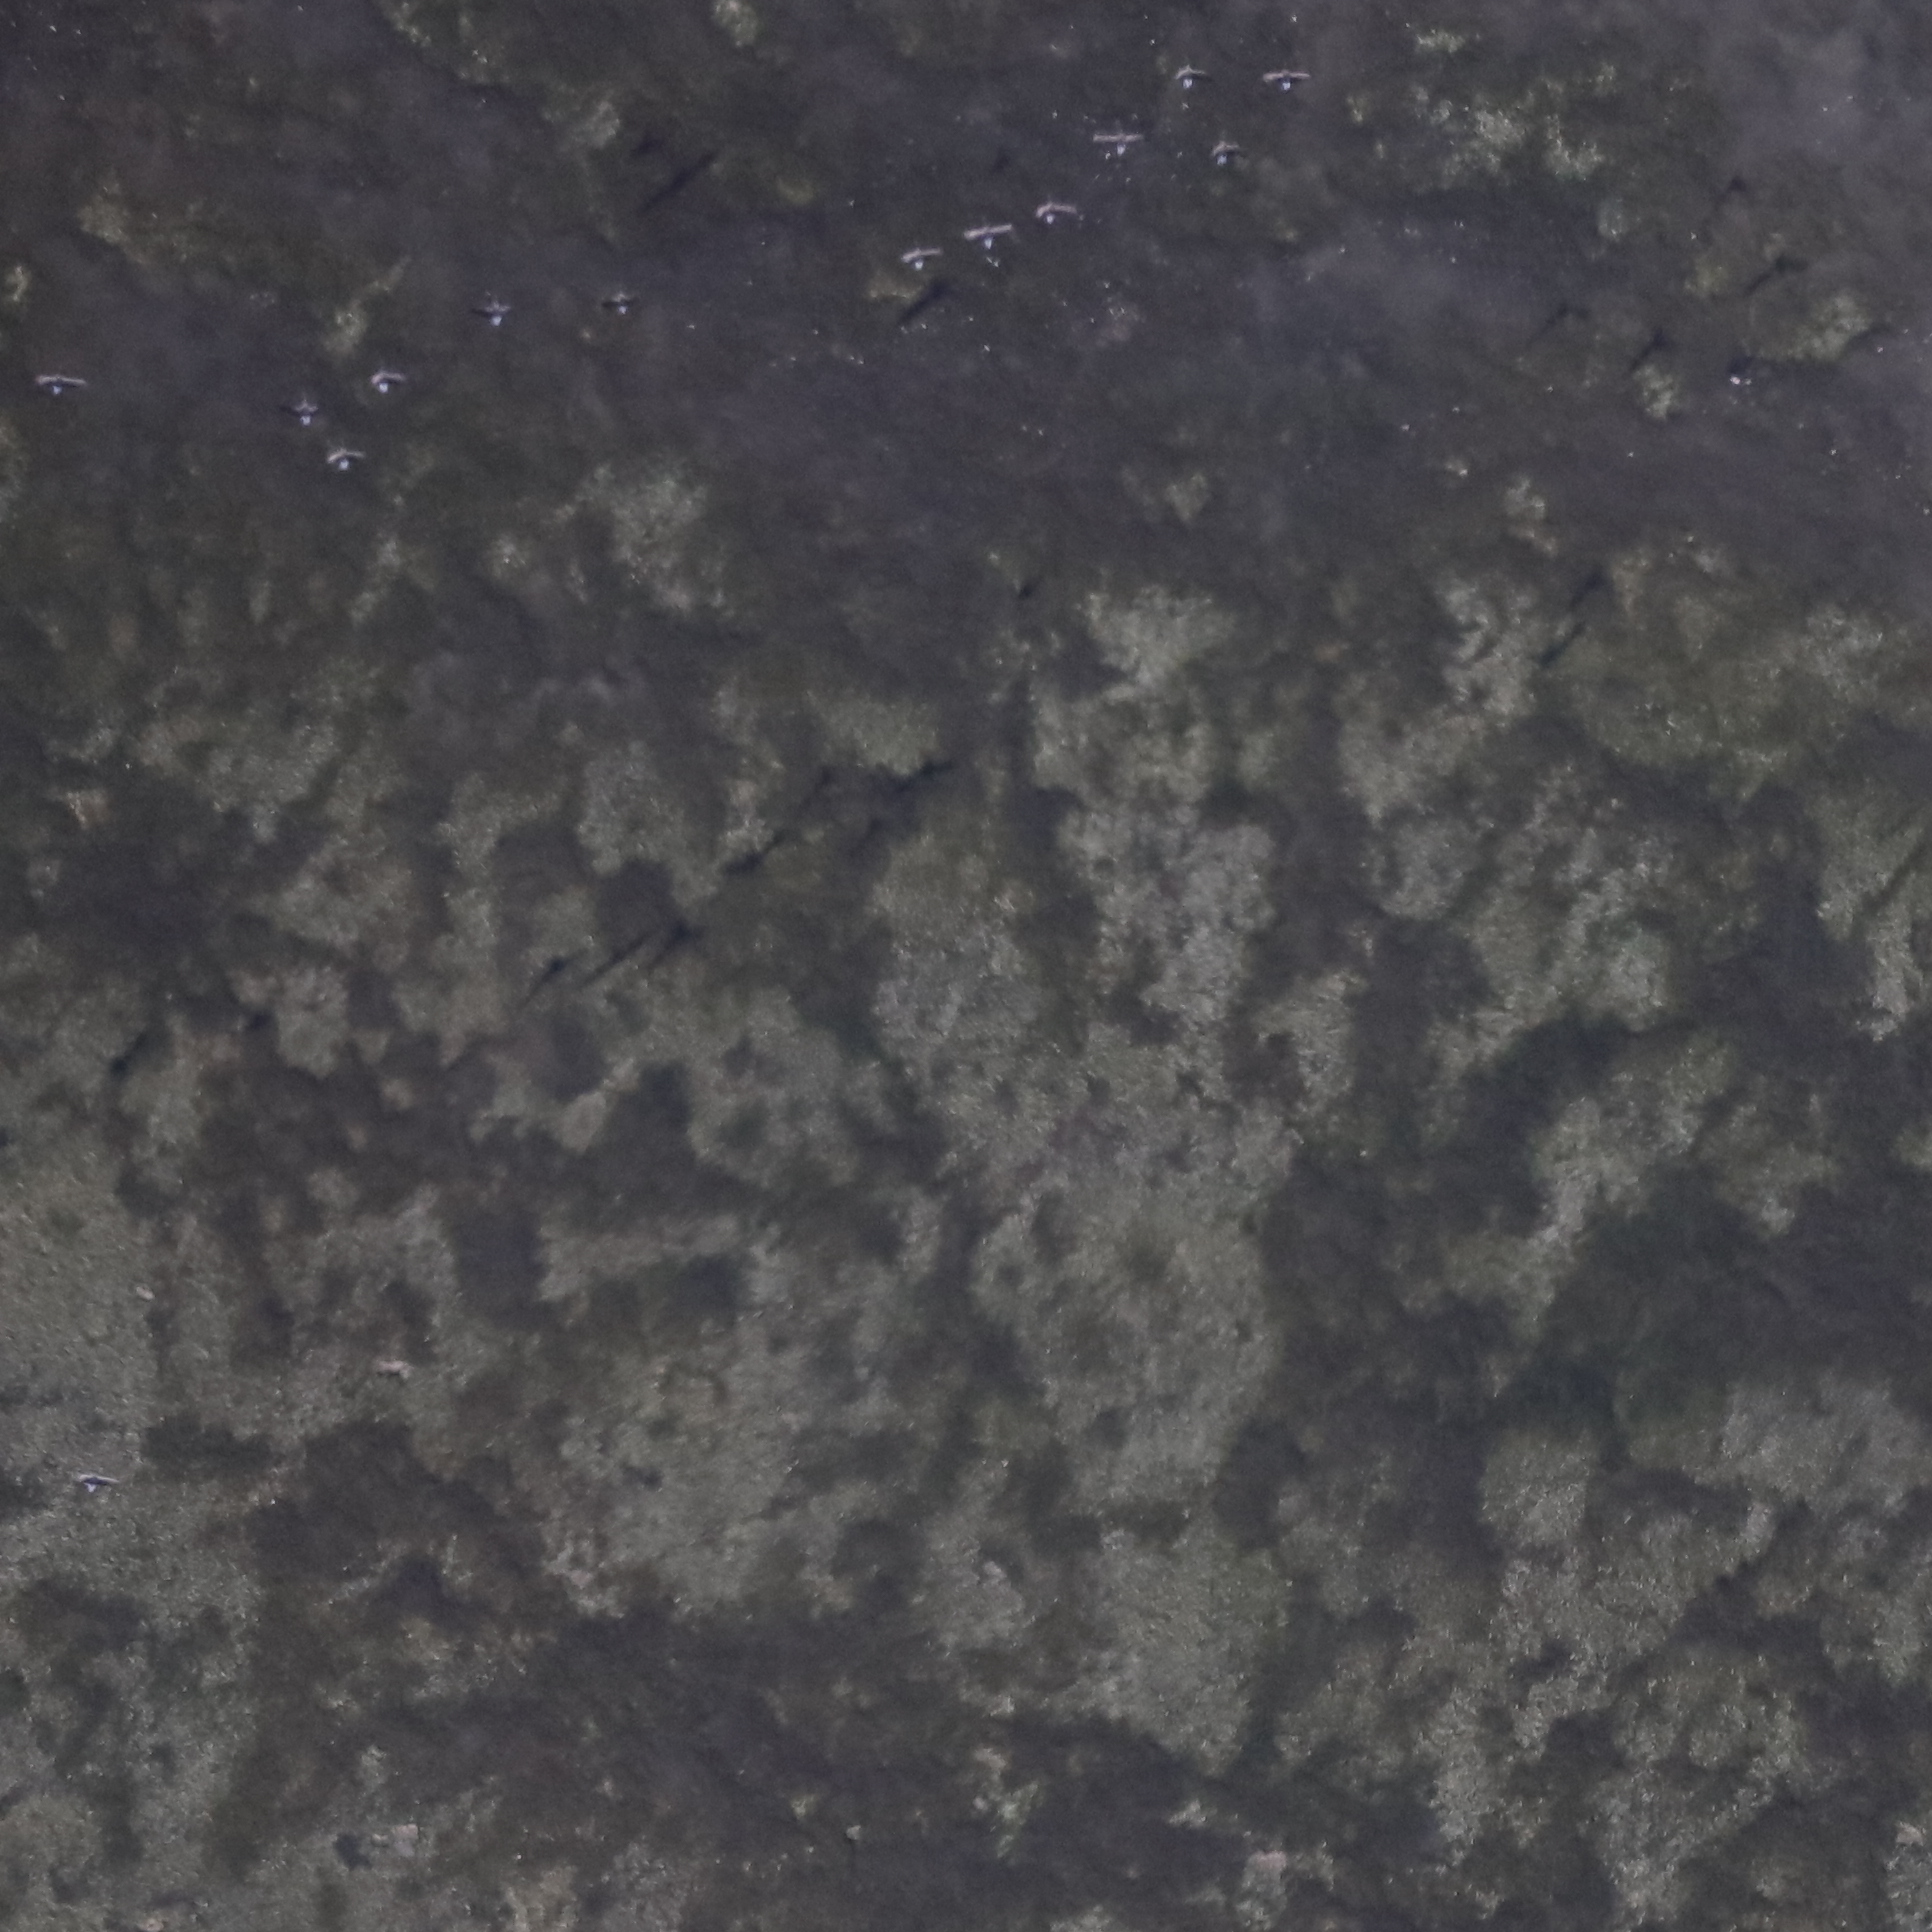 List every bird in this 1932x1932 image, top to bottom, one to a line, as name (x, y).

brant (1192, 69)
brant (1281, 75)
brant (1115, 139)
brant (1227, 152)
brant (1054, 213)
brant (985, 228)
brant (922, 256)
brant (503, 305)
brant (620, 306)
brant (387, 376)
brant (59, 384)
brant (311, 411)
brant (346, 458)
brant (96, 1481)